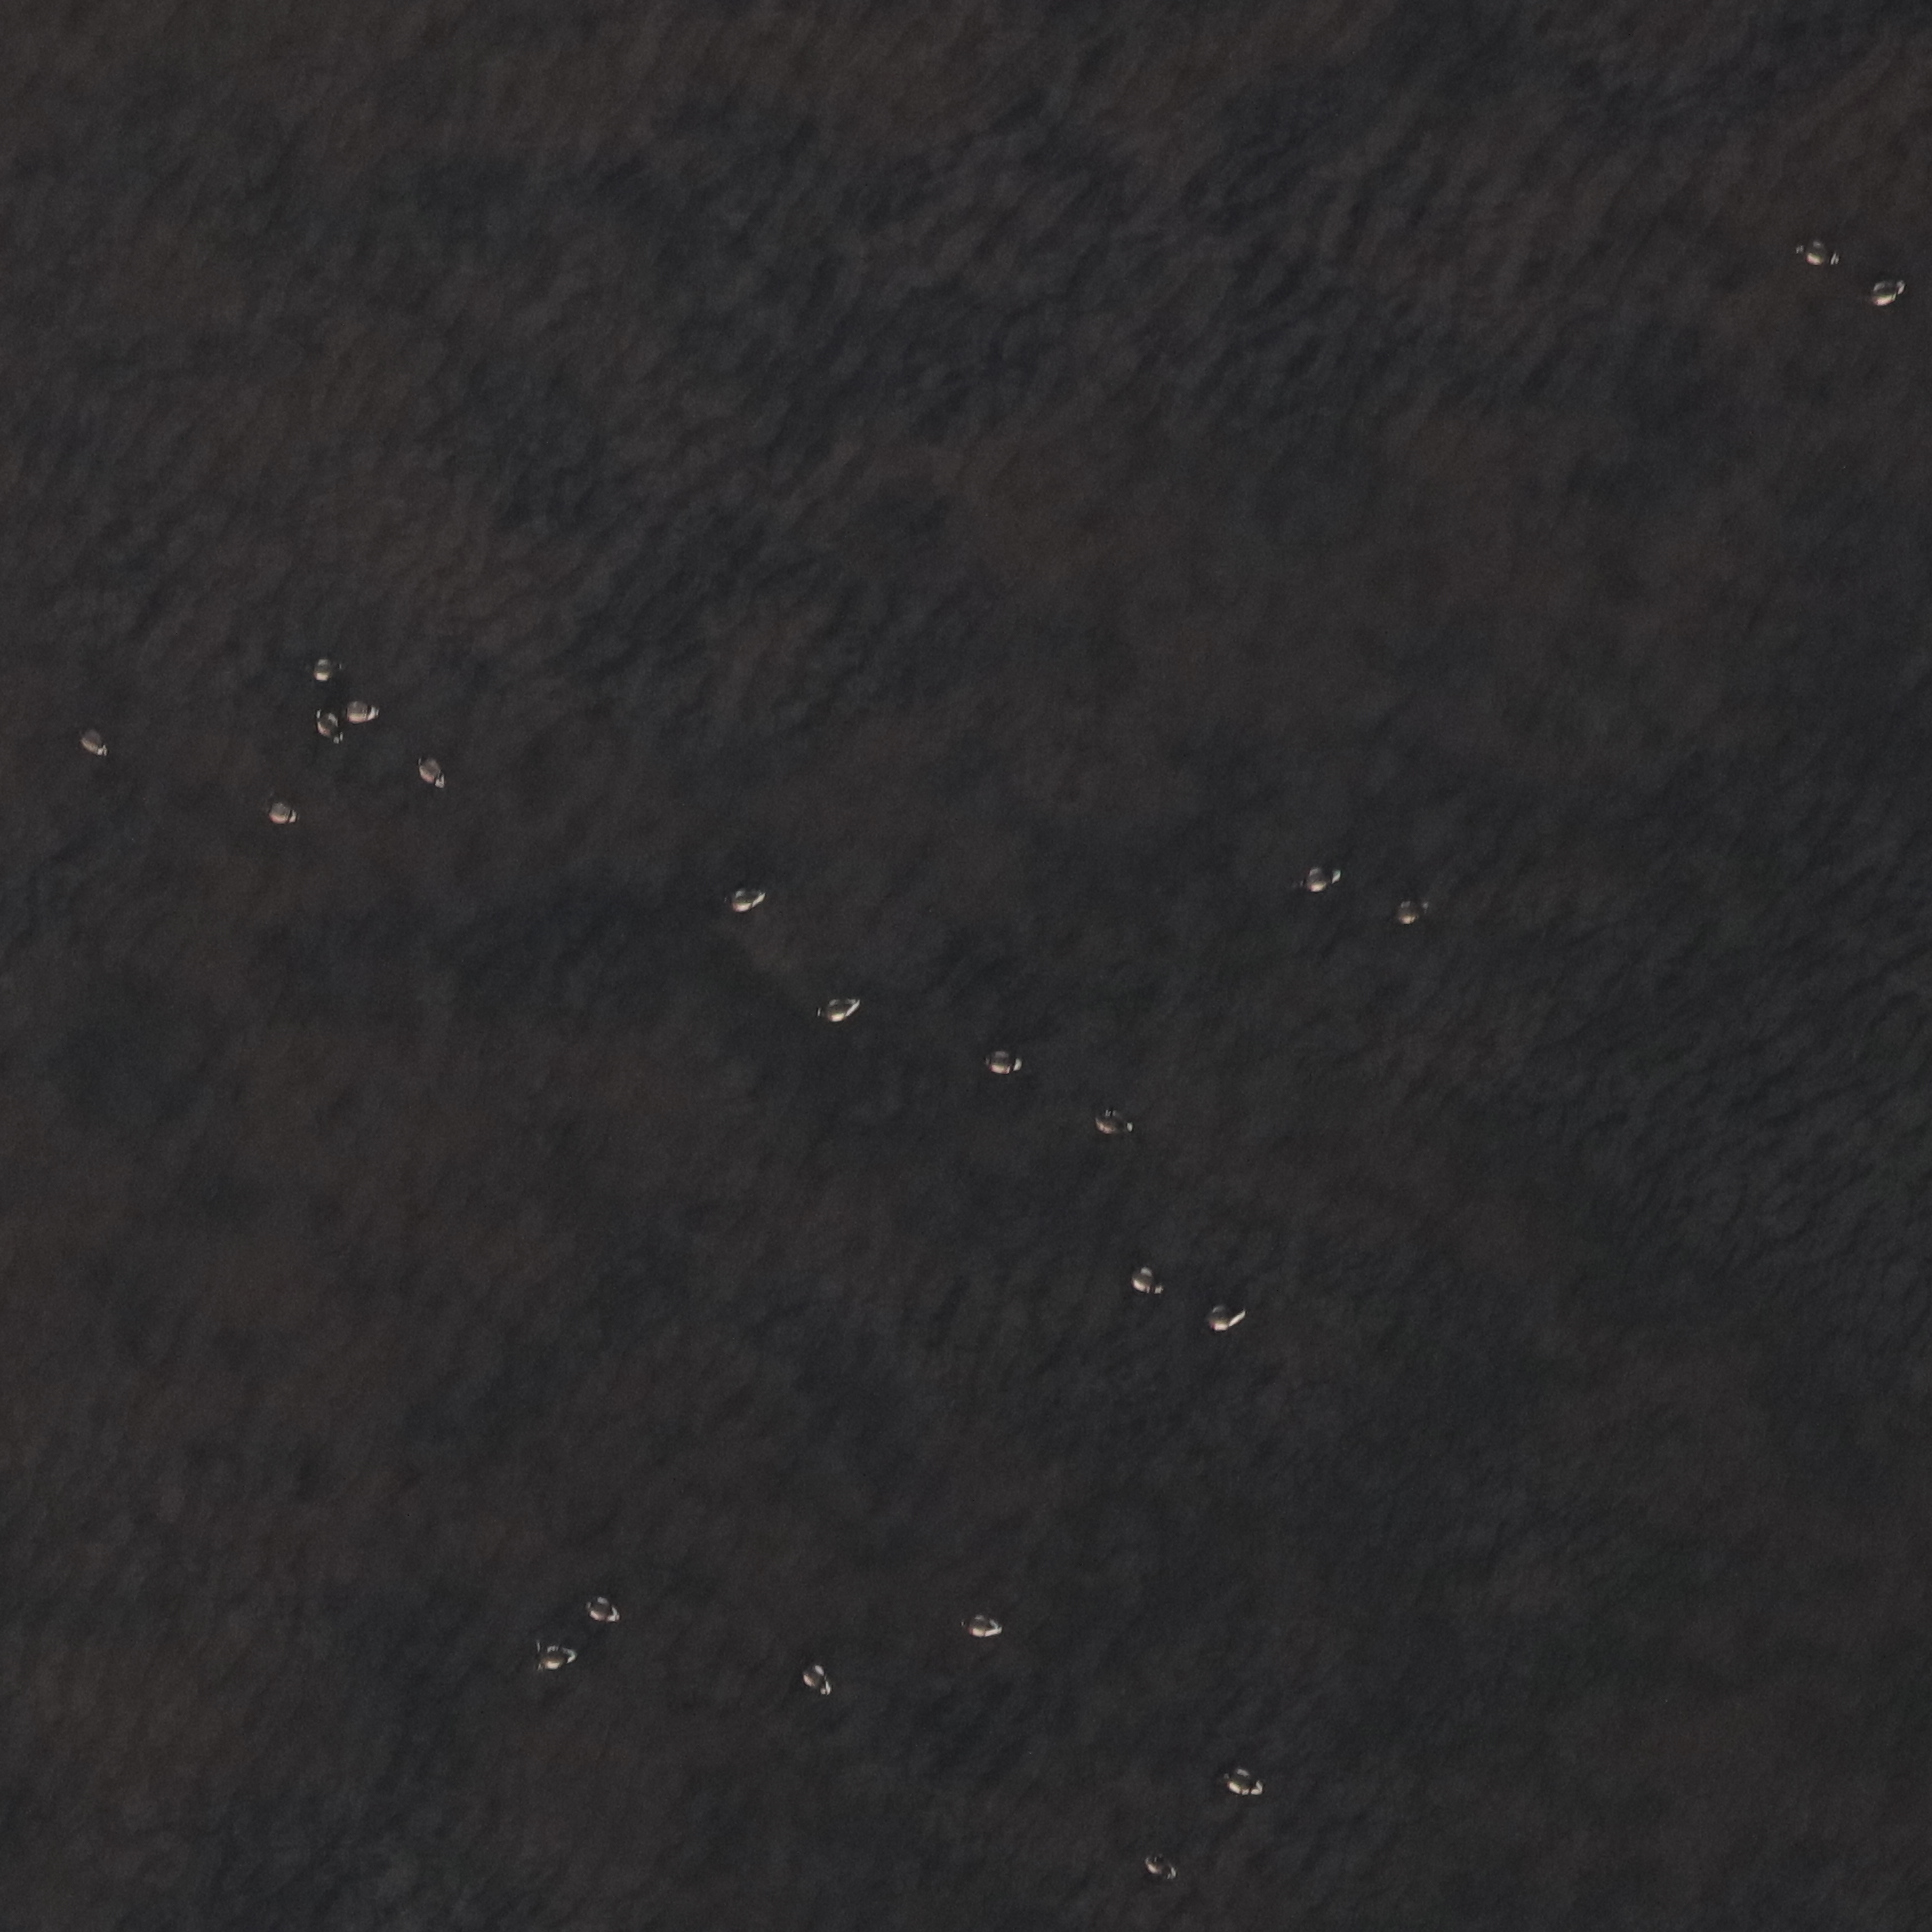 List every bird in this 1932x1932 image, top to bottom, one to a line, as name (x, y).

brant (1817, 252)
brant (1884, 290)
brant (324, 668)
brant (358, 710)
brant (330, 722)
brant (93, 739)
brant (428, 771)
brant (280, 810)
brant (1321, 876)
brant (744, 899)
brant (1410, 910)
brant (837, 1008)
brant (1003, 1061)
brant (1113, 1123)
brant (1145, 1282)
brant (1224, 1319)
brant (601, 1610)
brant (980, 1627)
brant (551, 1657)
brant (815, 1678)
brant (1242, 1782)
brant (1160, 1866)